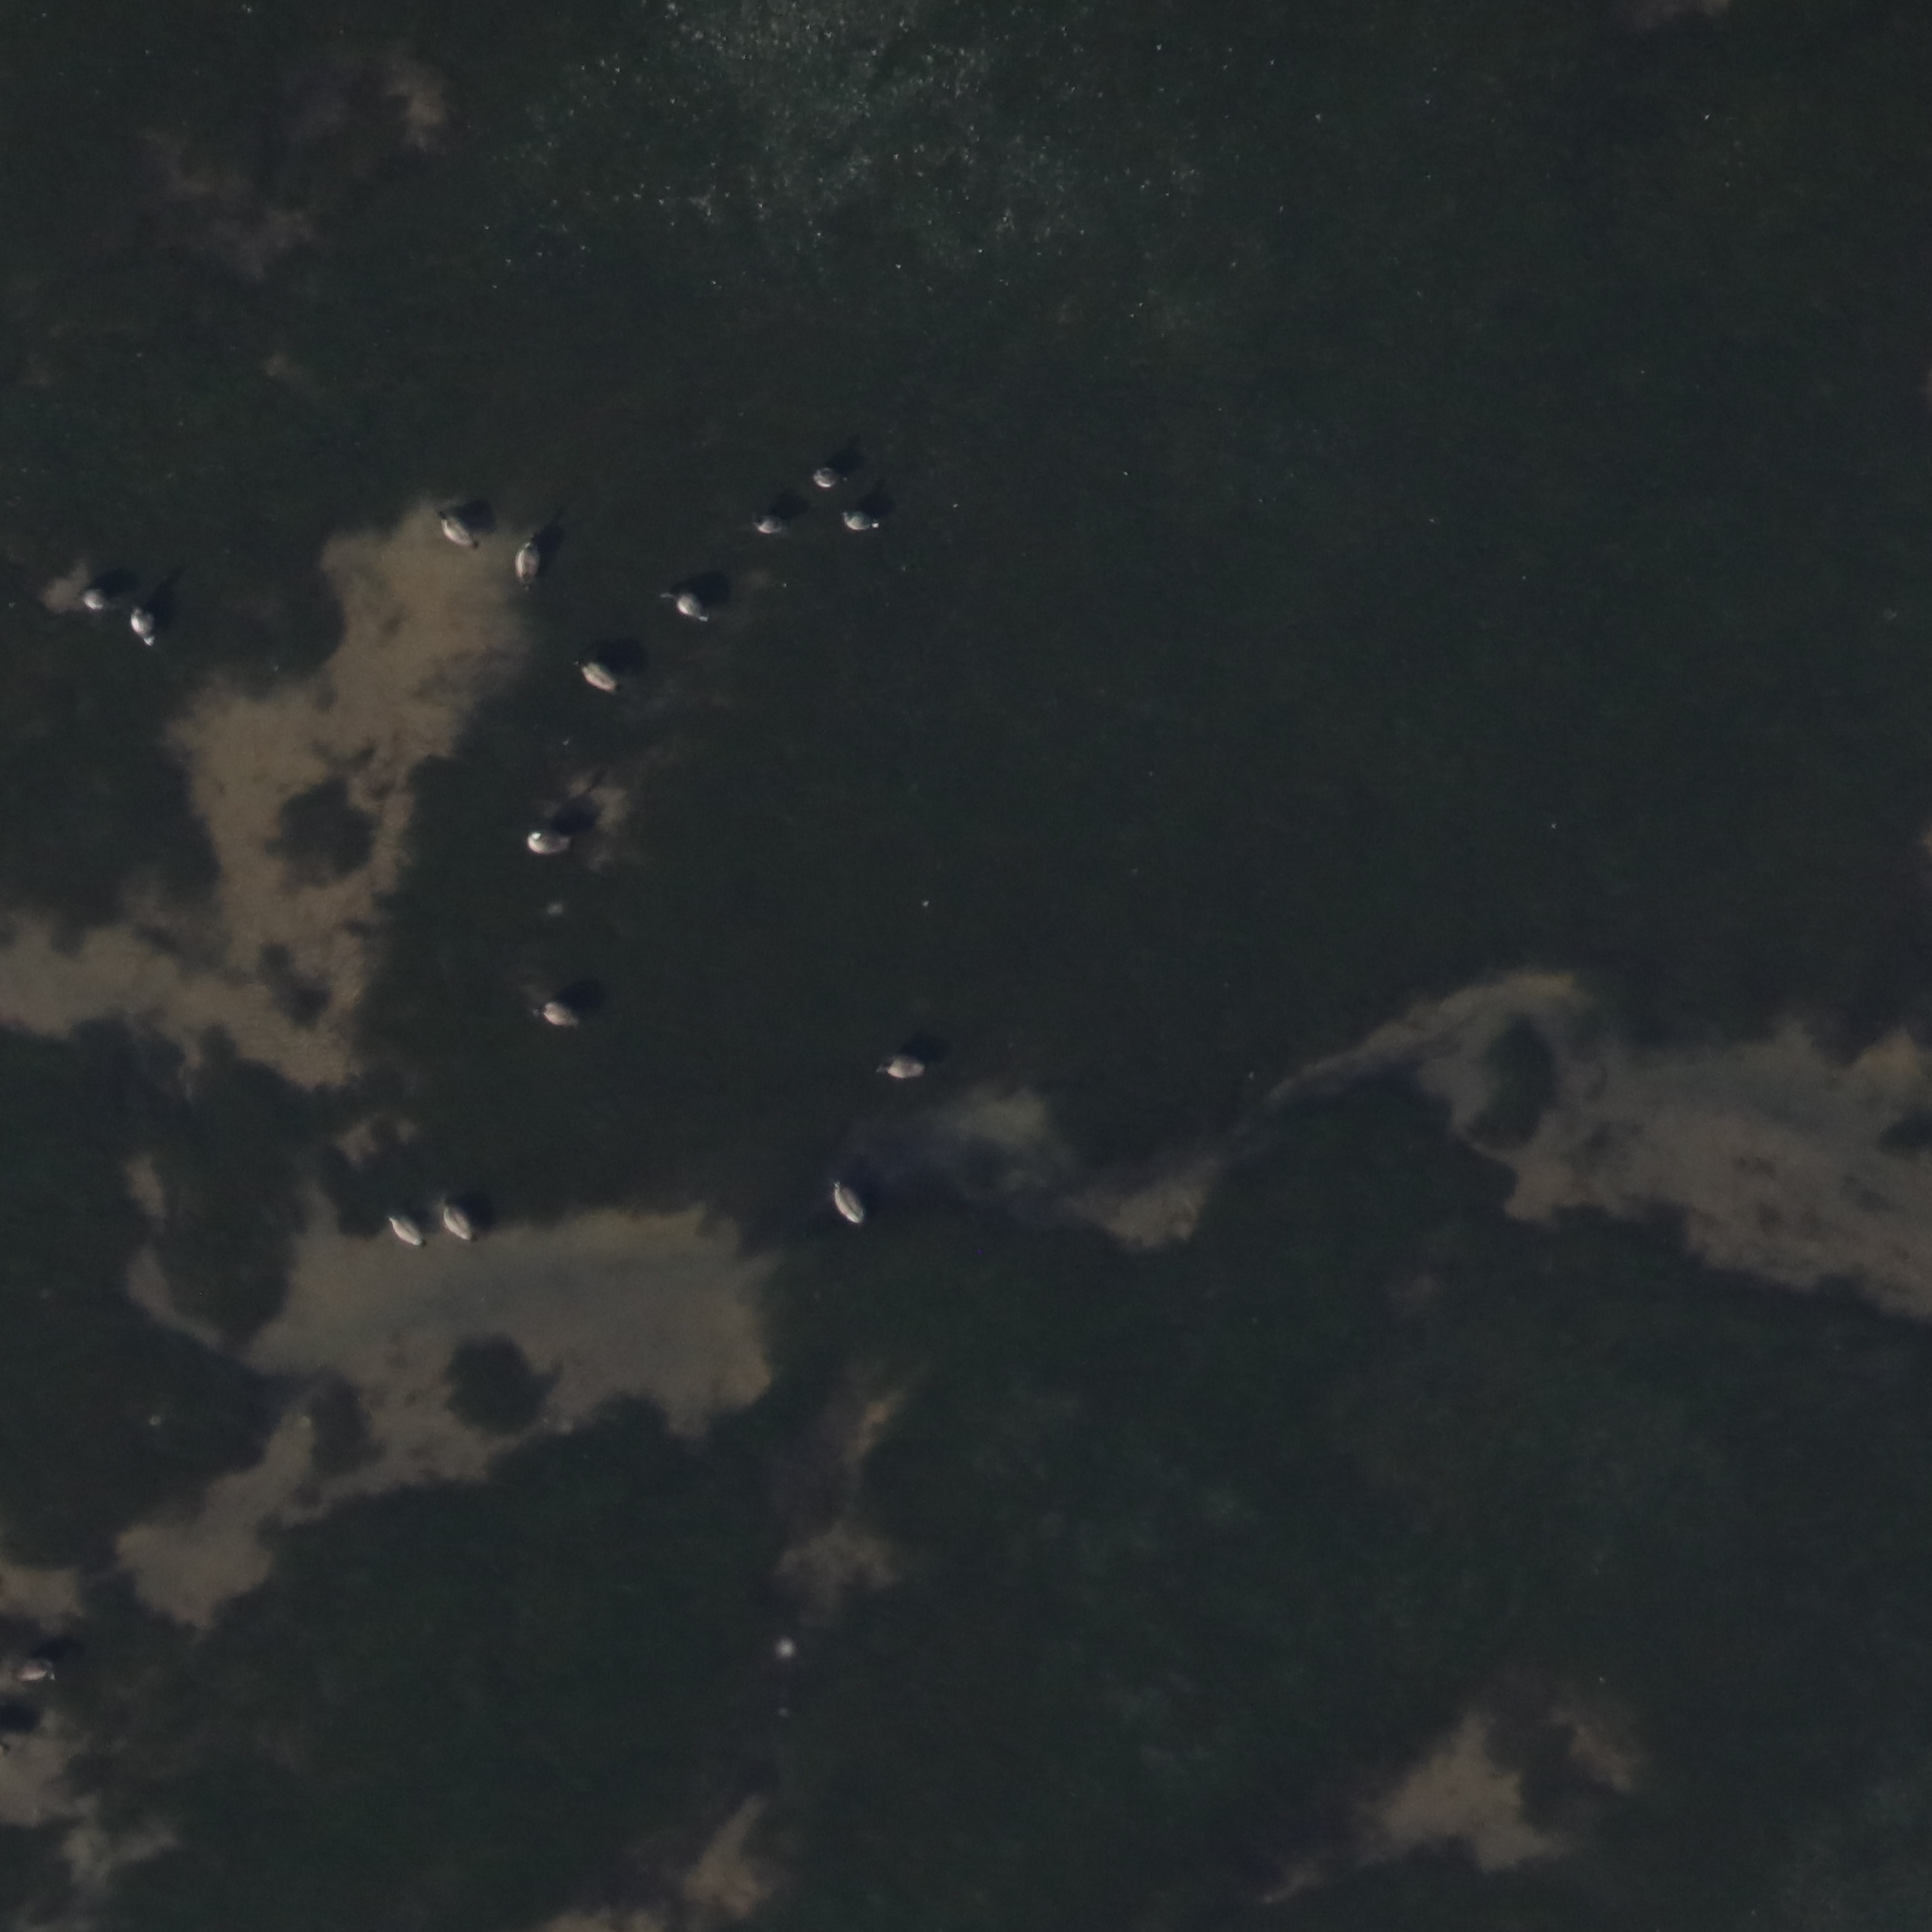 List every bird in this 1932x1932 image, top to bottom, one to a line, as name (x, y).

brant (824, 480)
brant (766, 519)
brant (865, 524)
Canada goose (460, 528)
Canada goose (527, 559)
brant (94, 599)
brant (689, 603)
brant (142, 624)
Canada goose (600, 675)
Canada goose (544, 843)
Canada goose (557, 1012)
Canada goose (904, 1068)
Canada goose (848, 1201)
Canada goose (458, 1220)
Canada goose (405, 1228)
Canada goose (33, 1668)